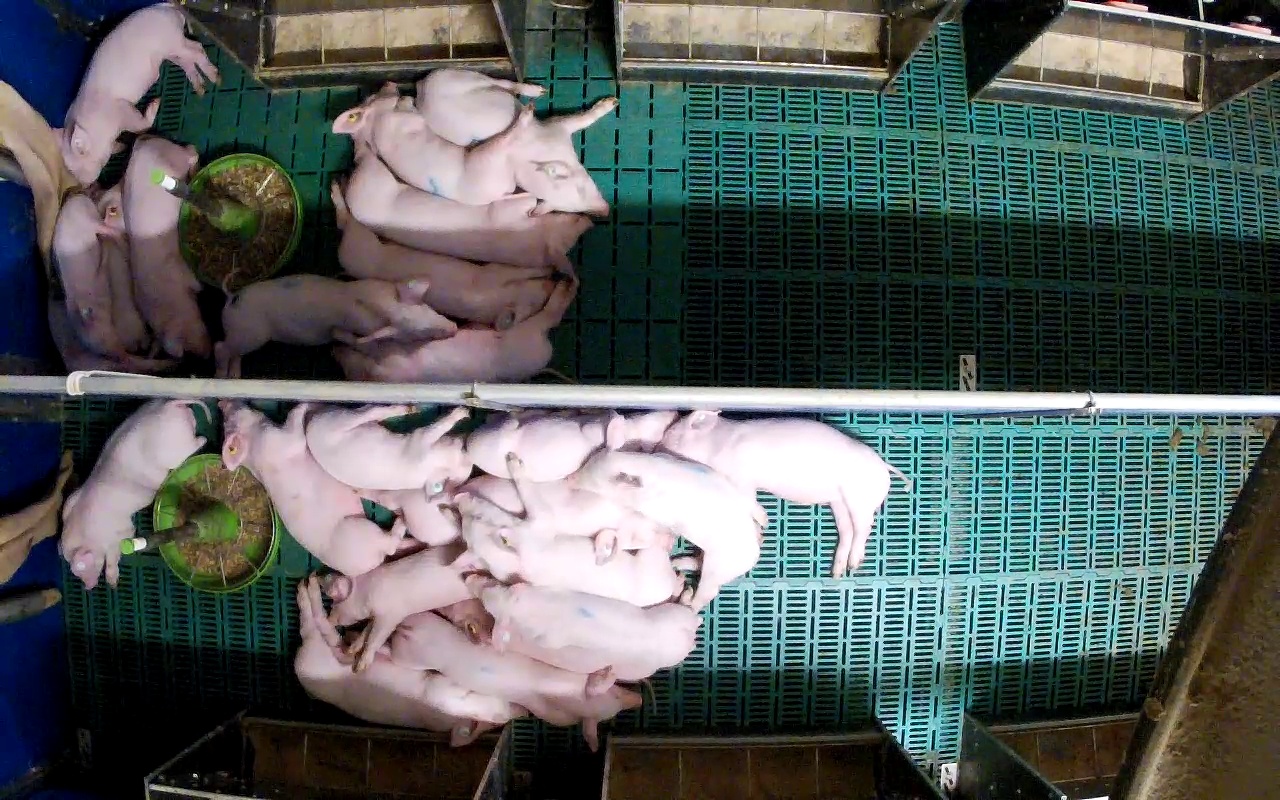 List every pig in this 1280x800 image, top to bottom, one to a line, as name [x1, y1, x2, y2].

pig [53, 0, 221, 190]
pig [413, 68, 618, 219]
pig [331, 80, 536, 207]
pig [121, 134, 213, 360]
pig [341, 139, 595, 284]
pig [96, 178, 153, 357]
pig [330, 182, 558, 334]
pig [51, 193, 127, 362]
pig [50, 250, 178, 372]
pig [214, 268, 459, 380]
pig [329, 276, 582, 382]
pig [57, 397, 214, 591]
pig [219, 398, 430, 579]
pig [306, 403, 475, 505]
pig [651, 408, 913, 580]
pig [466, 410, 680, 483]
pig [565, 415, 761, 614]
pig [446, 451, 679, 610]
pig [355, 476, 676, 568]
pig [316, 544, 478, 674]
pig [293, 572, 531, 749]
pig [465, 574, 705, 668]
pig [433, 599, 657, 683]
pig [390, 611, 646, 753]